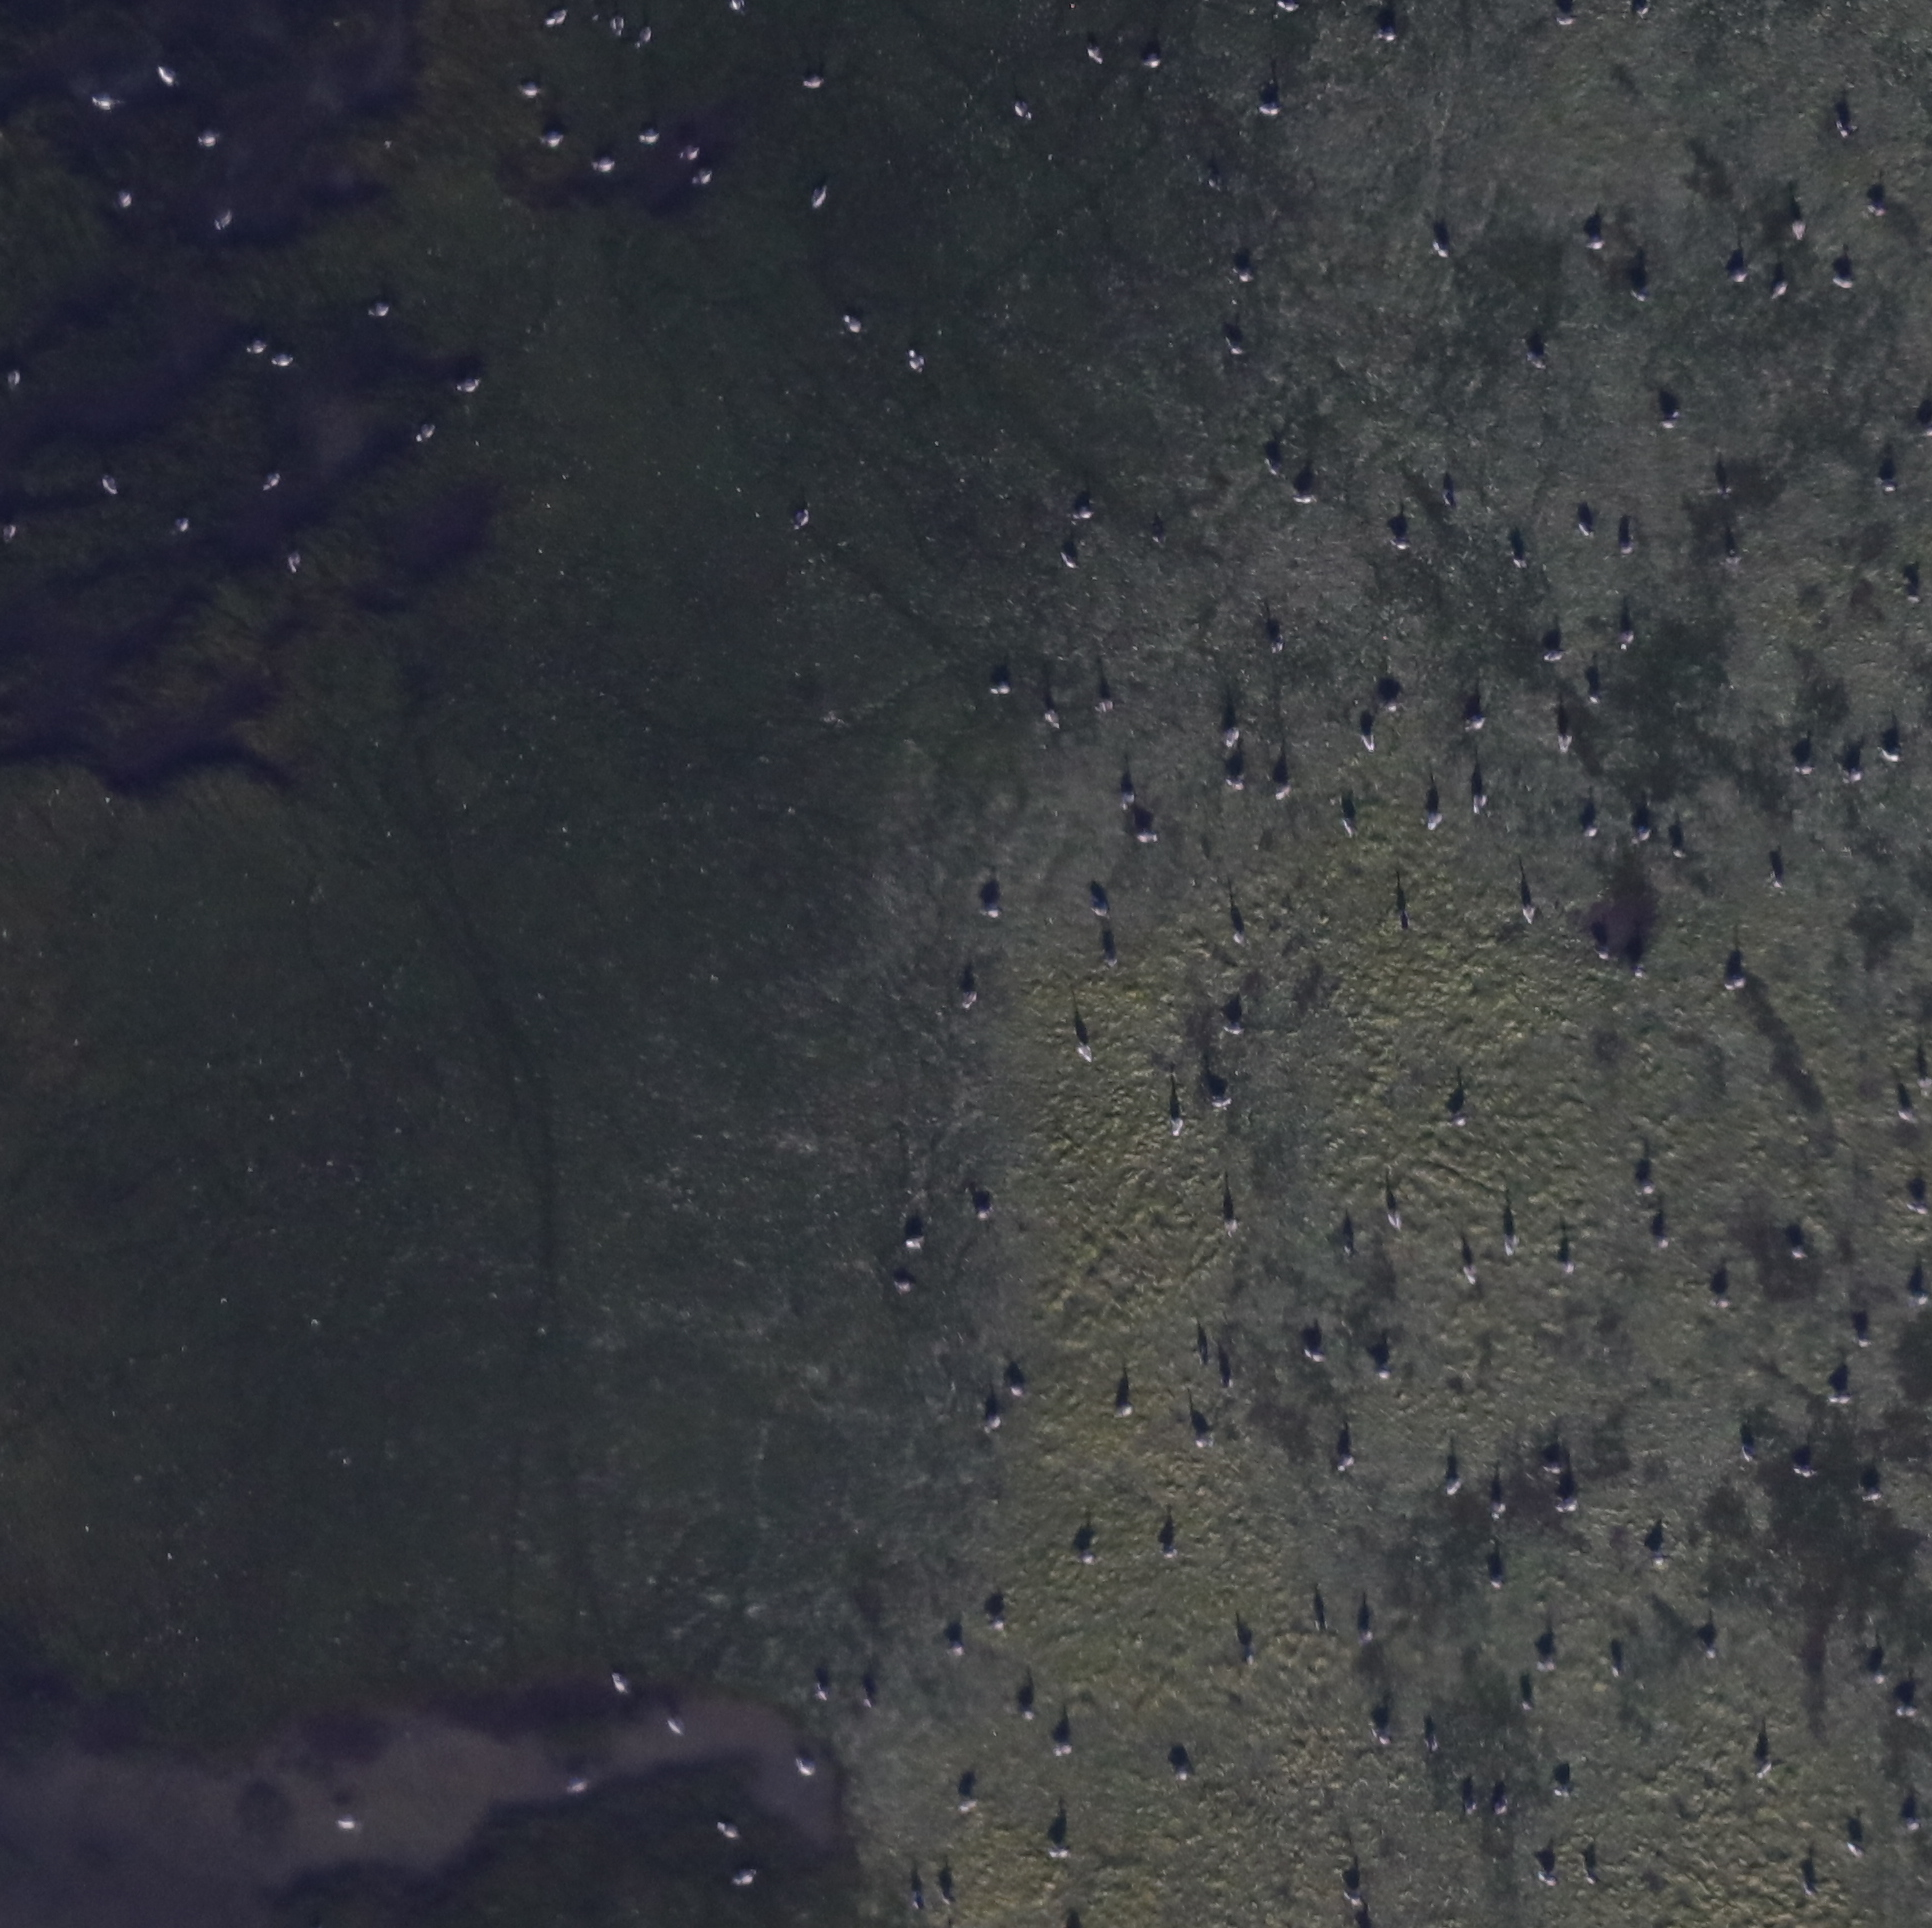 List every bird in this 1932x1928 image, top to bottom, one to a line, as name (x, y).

brant (735, 1)
brant (559, 11)
brant (1636, 11)
brant (1569, 20)
brant (624, 22)
brant (644, 39)
brant (1388, 40)
brant (1097, 51)
brant (1152, 66)
brant (169, 77)
brant (820, 79)
brant (531, 96)
brant (111, 108)
brant (1270, 115)
brant (1017, 116)
brant (1842, 133)
brant (647, 137)
brant (556, 138)
brant (201, 140)
brant (690, 160)
brant (599, 165)
brant (1215, 185)
brant (700, 187)
brant (127, 199)
brant (810, 204)
brant (1875, 206)
brant (215, 207)
brant (1800, 233)
brant (1601, 246)
brant (1446, 250)
brant (1742, 277)
brant (1856, 277)
brant (1249, 283)
brant (1794, 289)
brant (1650, 293)
brant (378, 315)
brant (855, 321)
brant (245, 334)
brant (1234, 334)
brant (287, 351)
brant (921, 359)
brant (1539, 359)
brant (12, 375)
brant (469, 383)
brant (1669, 427)
brant (1923, 431)
brant (426, 442)
brant (1273, 463)
brant (276, 482)
brant (1721, 487)
brant (113, 488)
brant (1891, 494)
brant (1311, 506)
brant (1454, 506)
brant (1086, 519)
brant (804, 526)
brant (1591, 530)
brant (179, 532)
brant (12, 537)
brant (1167, 543)
brant (1404, 547)
brant (1626, 556)
brant (1522, 558)
brant (1073, 561)
brant (303, 563)
brant (1904, 595)
brant (1628, 637)
brant (1276, 644)
brant (1552, 661)
brant (1002, 686)
brant (1601, 697)
brant (1394, 706)
brant (1111, 709)
brant (1056, 718)
brant (1473, 724)
brant (1239, 733)
brant (1568, 741)
brant (1367, 742)
brant (1887, 754)
brant (1795, 772)
brant (1854, 774)
brant (1243, 775)
brant (1281, 792)
brant (1482, 799)
brant (1125, 804)
brant (1441, 822)
brant (1631, 828)
brant (1577, 829)
brant (1149, 830)
brant (1354, 835)
brant (1680, 852)
brant (1781, 880)
brant (1520, 901)
brant (1011, 909)
brant (1095, 910)
brant (1411, 926)
brant (1247, 942)
brant (1601, 957)
brant (1109, 961)
brant (1640, 975)
brant (1736, 982)
brant (973, 998)
brant (1243, 1031)
brant (1087, 1046)
brant (1925, 1080)
brant (1222, 1102)
brant (1915, 1116)
brant (1183, 1119)
brant (1460, 1122)
brant (1653, 1181)
brant (1919, 1205)
brant (1396, 1218)
brant (1233, 1220)
brant (1669, 1237)
brant (910, 1239)
brant (1349, 1245)
brant (1508, 1245)
brant (1803, 1252)
brant (1562, 1258)
brant (1469, 1274)
brant (903, 1282)
brant (1927, 1298)
brant (1729, 1299)
brant (1869, 1332)
brant (1315, 1351)
brant (1210, 1355)
brant (1380, 1375)
brant (1234, 1381)
brant (1018, 1385)
brant (1835, 1401)
brant (1124, 1403)
brant (988, 1430)
brant (1208, 1439)
brant (1750, 1449)
brant (1352, 1466)
brant (1558, 1466)
brant (1804, 1468)
brant (1447, 1486)
brant (1872, 1492)
brant (1574, 1501)
brant (1501, 1507)
brant (1159, 1550)
brant (1087, 1559)
brant (1656, 1561)
brant (1493, 1574)
brant (1006, 1622)
brant (1315, 1627)
brant (947, 1640)
brant (1371, 1641)
brant (1718, 1648)
brant (1249, 1656)
brant (1551, 1666)
brant (1628, 1672)
brant (1880, 1674)
brant (618, 1683)
brant (835, 1686)
brant (874, 1698)
brant (1903, 1702)
brant (1527, 1705)
brant (1030, 1709)
brant (681, 1727)
brant (1379, 1730)
brant (1064, 1741)
brant (1432, 1746)
brant (1758, 1764)
brant (802, 1775)
brant (1179, 1782)
brant (579, 1785)
brant (1562, 1789)
brant (1473, 1800)
brant (1503, 1804)
brant (966, 1809)
brant (352, 1822)
brant (734, 1828)
brant (1922, 1831)
brant (1060, 1840)
brant (1861, 1850)
brant (1347, 1870)
brant (1544, 1875)
brant (1588, 1876)
brant (749, 1877)
brant (1800, 1889)
brant (942, 1891)
brant (910, 1900)
brant (1361, 1910)